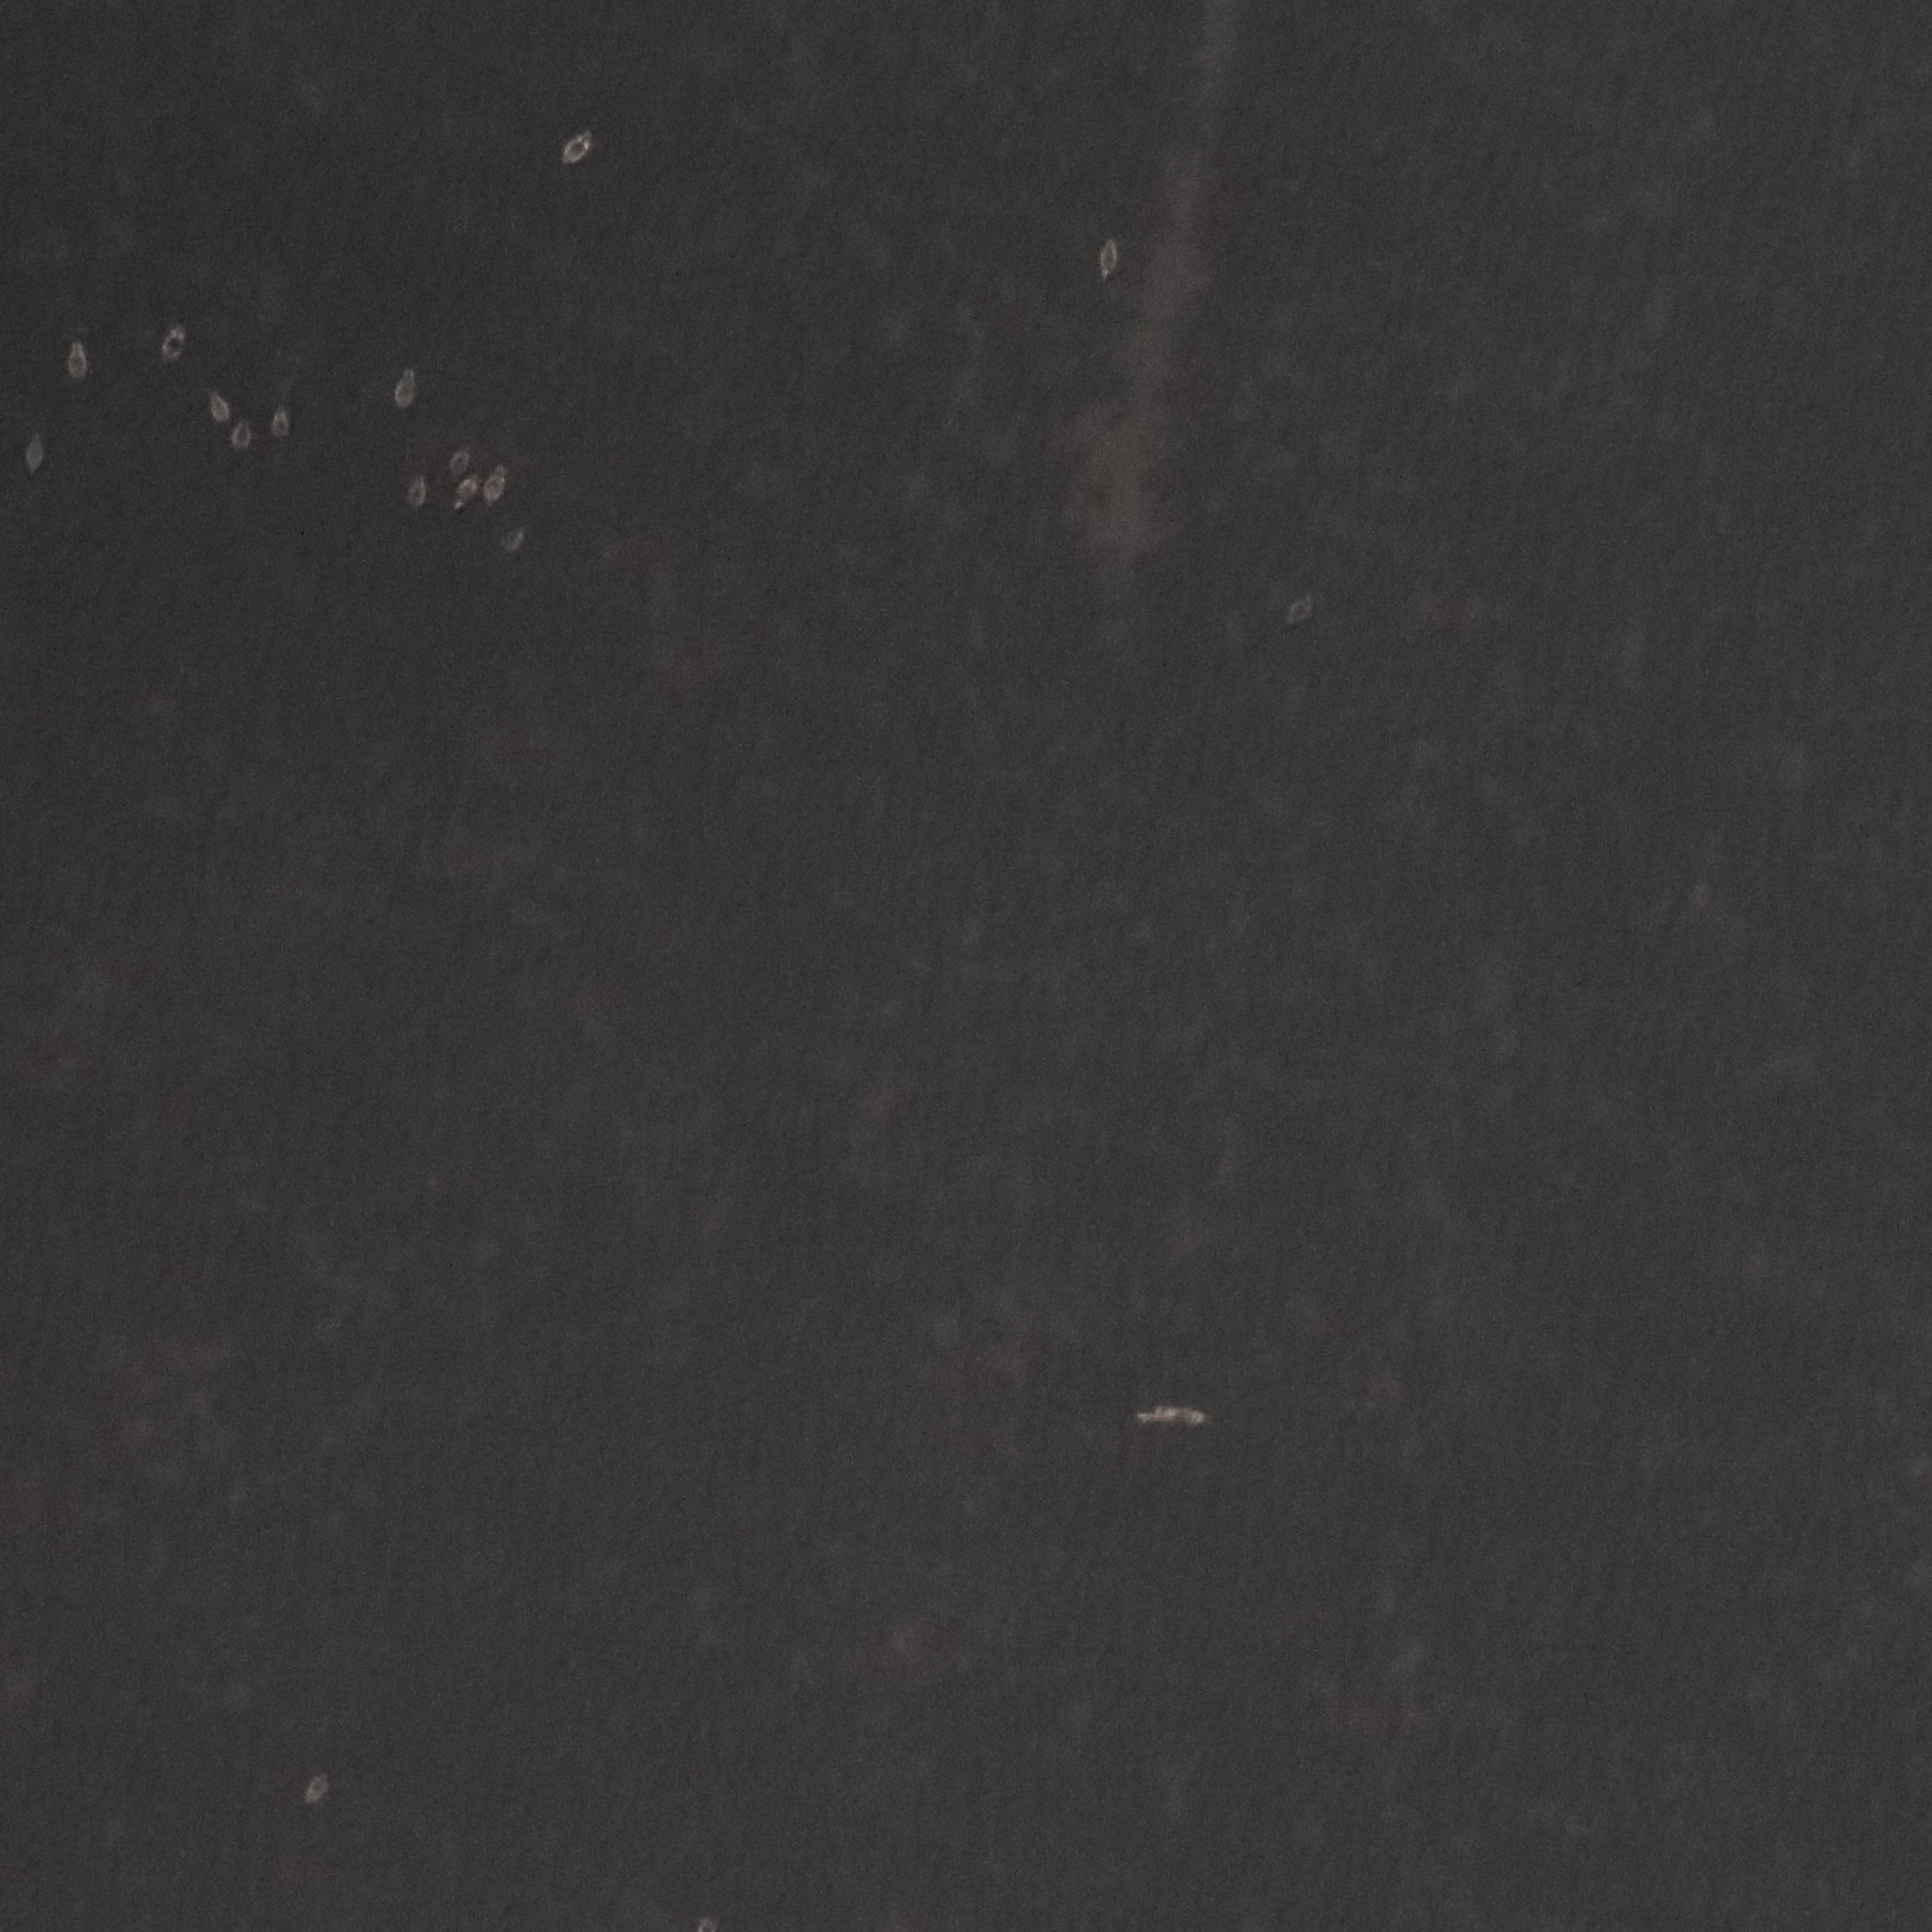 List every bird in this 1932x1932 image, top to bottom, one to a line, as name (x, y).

other bird (570, 147)
other bird (1106, 254)
other bird (173, 333)
other bird (82, 357)
other bird (414, 399)
other bird (219, 404)
other bird (297, 420)
other bird (253, 440)
other bird (41, 458)
other bird (464, 467)
other bird (510, 491)
other bird (416, 495)
other bird (469, 502)
other bird (519, 543)
other bird (1296, 616)
other bird (316, 1787)
other bird (705, 1925)